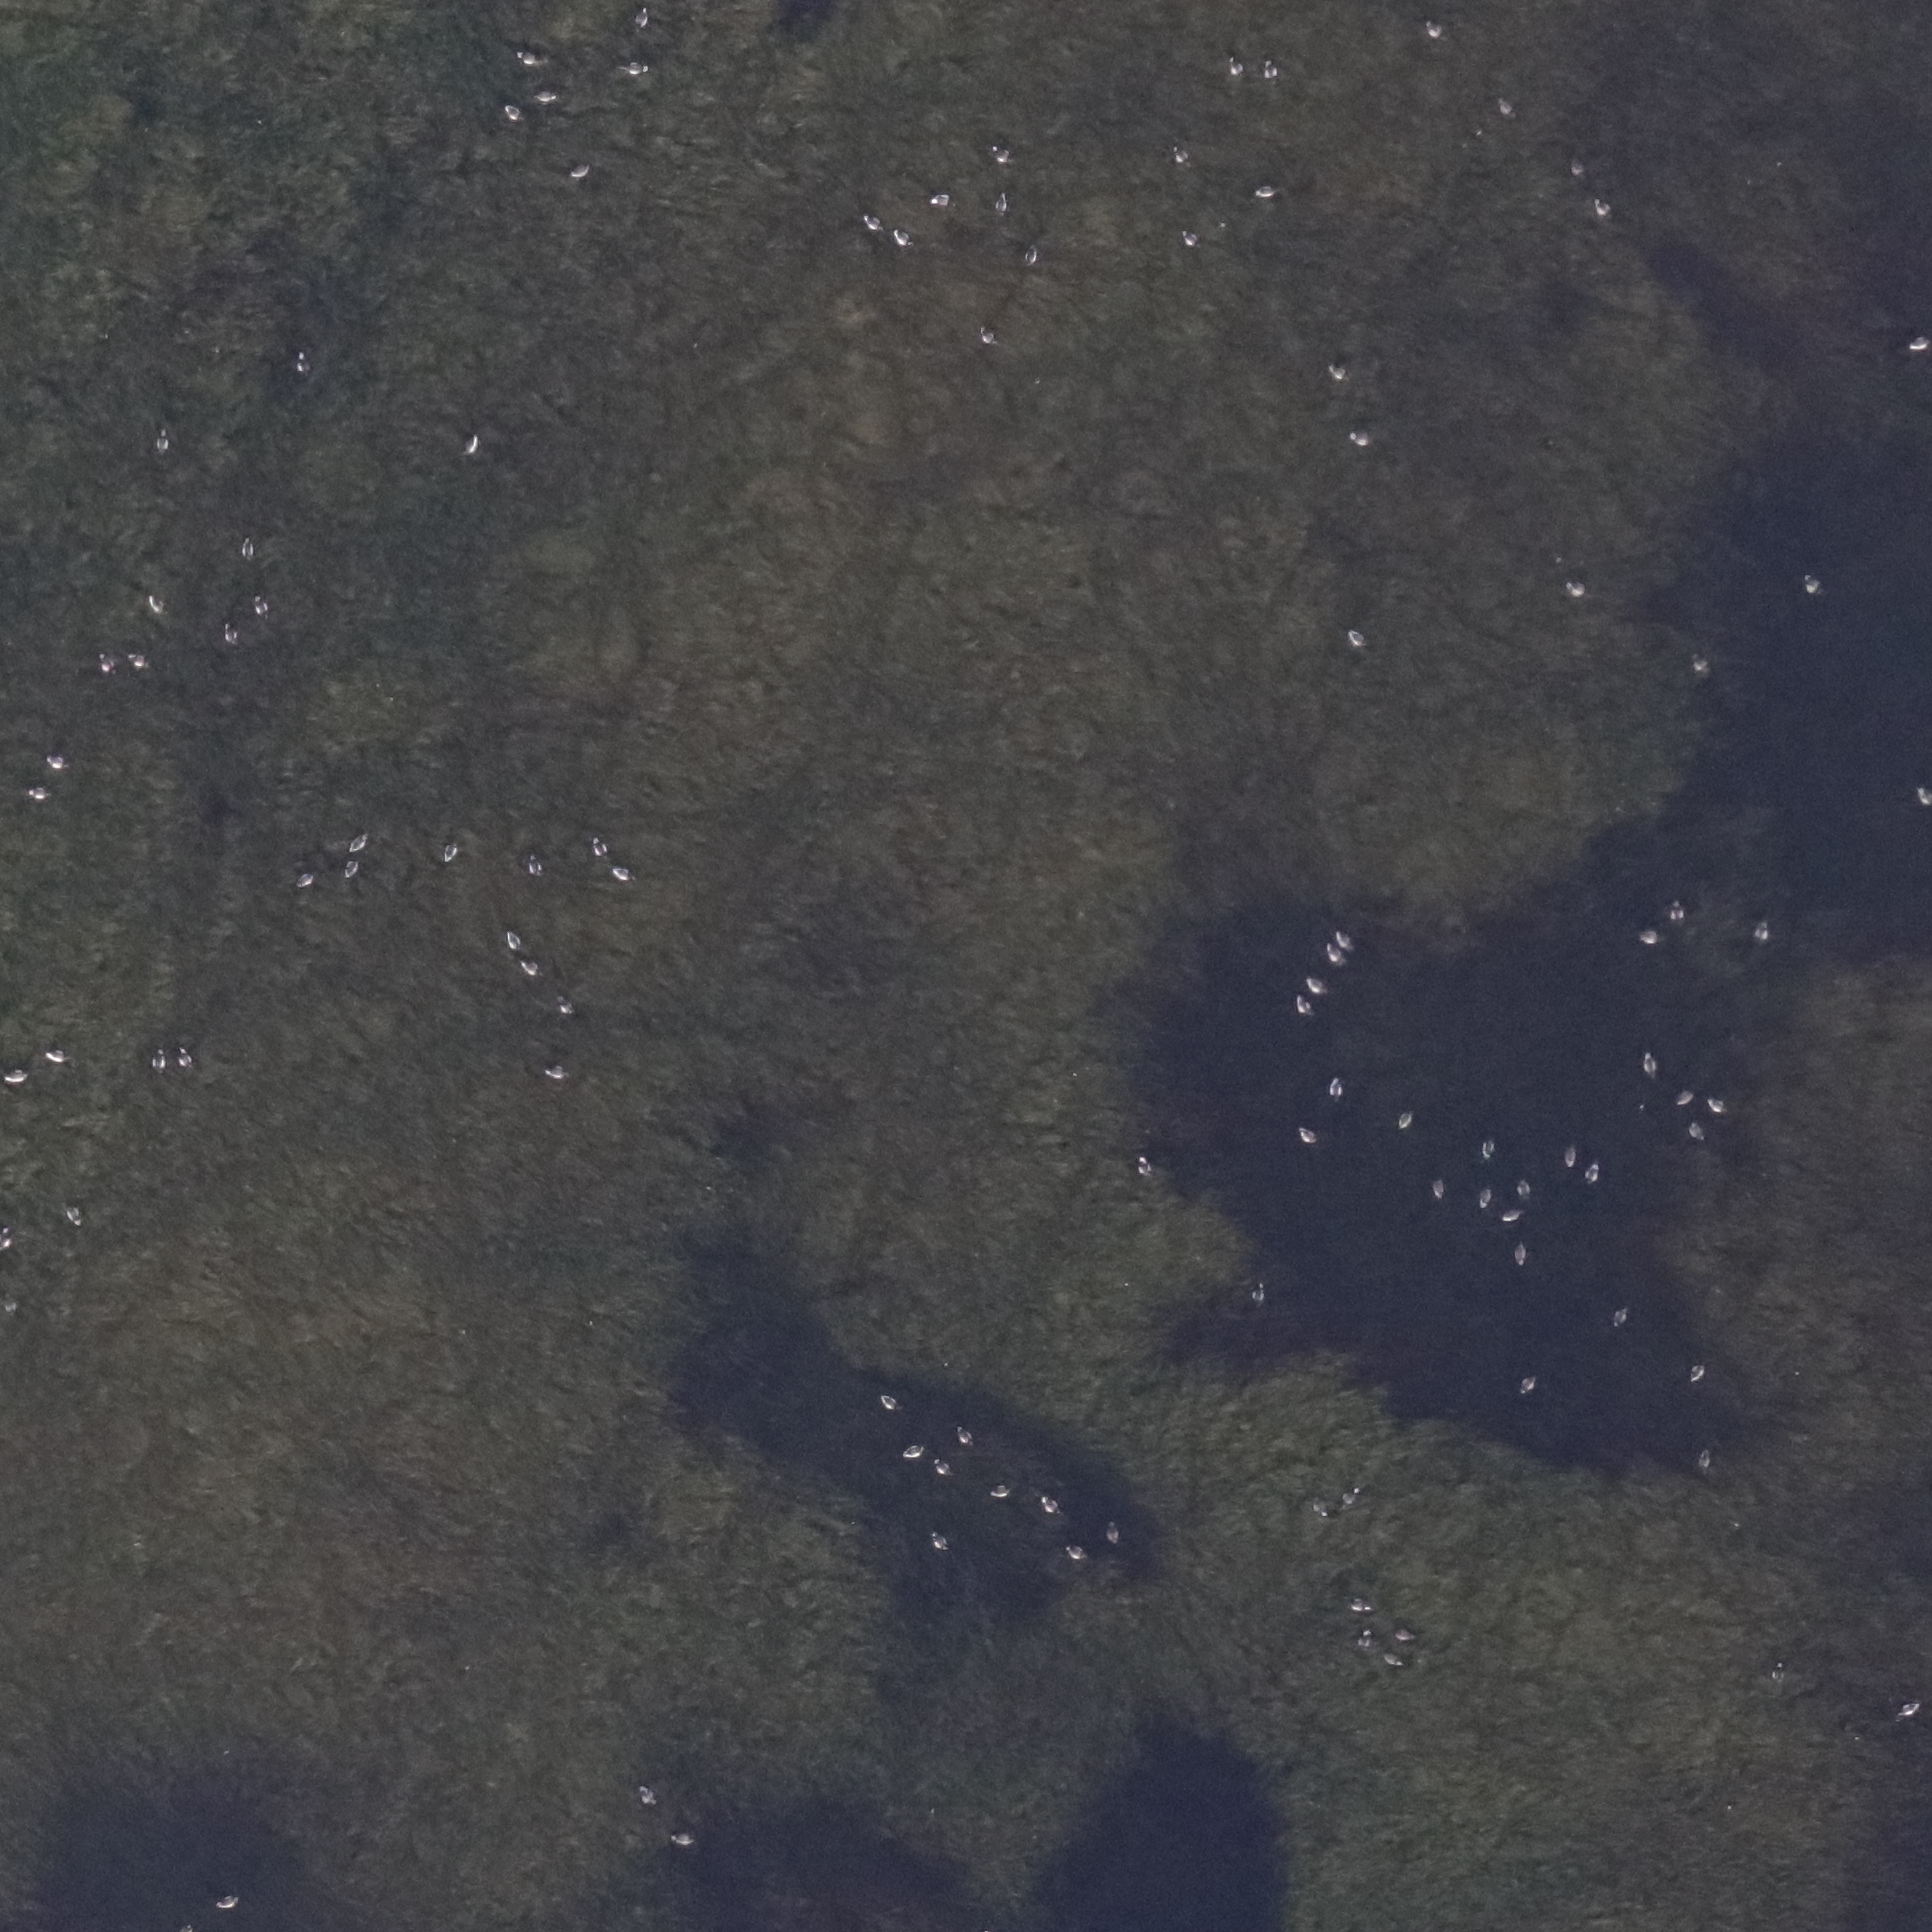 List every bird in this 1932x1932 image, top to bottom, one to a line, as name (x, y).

brant (641, 15)
brant (1432, 31)
brant (535, 61)
brant (1234, 65)
brant (646, 68)
brant (1266, 69)
brant (550, 96)
brant (519, 109)
brant (1507, 111)
brant (1181, 148)
brant (1009, 151)
brant (574, 170)
brant (1581, 170)
brant (1266, 185)
brant (945, 194)
brant (1005, 208)
brant (1596, 214)
brant (878, 219)
brant (1200, 229)
brant (905, 239)
brant (1033, 247)
brant (976, 334)
brant (1920, 343)
brant (307, 361)
brant (1341, 378)
brant (164, 436)
brant (1363, 440)
brant (468, 447)
brant (248, 551)
brant (1817, 583)
brant (1581, 589)
brant (261, 608)
brant (156, 609)
brant (227, 631)
brant (1351, 638)
brant (137, 669)
brant (100, 670)
brant (1701, 670)
brant (52, 761)
brant (40, 786)
brant (1926, 798)
brant (355, 842)
brant (603, 846)
brant (453, 856)
brant (353, 861)
brant (537, 868)
brant (317, 878)
brant (623, 878)
brant (1673, 909)
brant (1648, 931)
brant (1346, 934)
brant (1765, 935)
brant (512, 942)
brant (1332, 954)
brant (534, 967)
brant (1321, 986)
brant (573, 992)
brant (1302, 1012)
brant (59, 1051)
brant (190, 1057)
brant (160, 1060)
brant (554, 1060)
brant (1641, 1061)
brant (17, 1071)
brant (1348, 1088)
brant (1687, 1098)
brant (1729, 1111)
brant (1410, 1115)
brant (1314, 1131)
brant (1701, 1134)
brant (1481, 1144)
brant (1564, 1155)
brant (1148, 1165)
brant (1439, 1172)
brant (1595, 1172)
brant (1525, 1190)
brant (1477, 1196)
brant (1511, 1207)
brant (72, 1218)
brant (3, 1243)
brant (1522, 1247)
brant (1272, 1292)
brant (16, 1307)
brant (1621, 1311)
brant (1694, 1376)
brant (1531, 1388)
brant (891, 1406)
brant (969, 1434)
brant (913, 1451)
brant (1706, 1471)
brant (945, 1474)
brant (1009, 1480)
brant (1357, 1490)
brant (1057, 1496)
brant (1320, 1510)
brant (1113, 1524)
brant (950, 1530)
brant (1077, 1543)
brant (1367, 1605)
brant (1371, 1636)
brant (1407, 1637)
brant (1397, 1663)
brant (1786, 1672)
brant (1905, 1714)
brant (650, 1794)
brant (680, 1842)
brant (217, 1903)